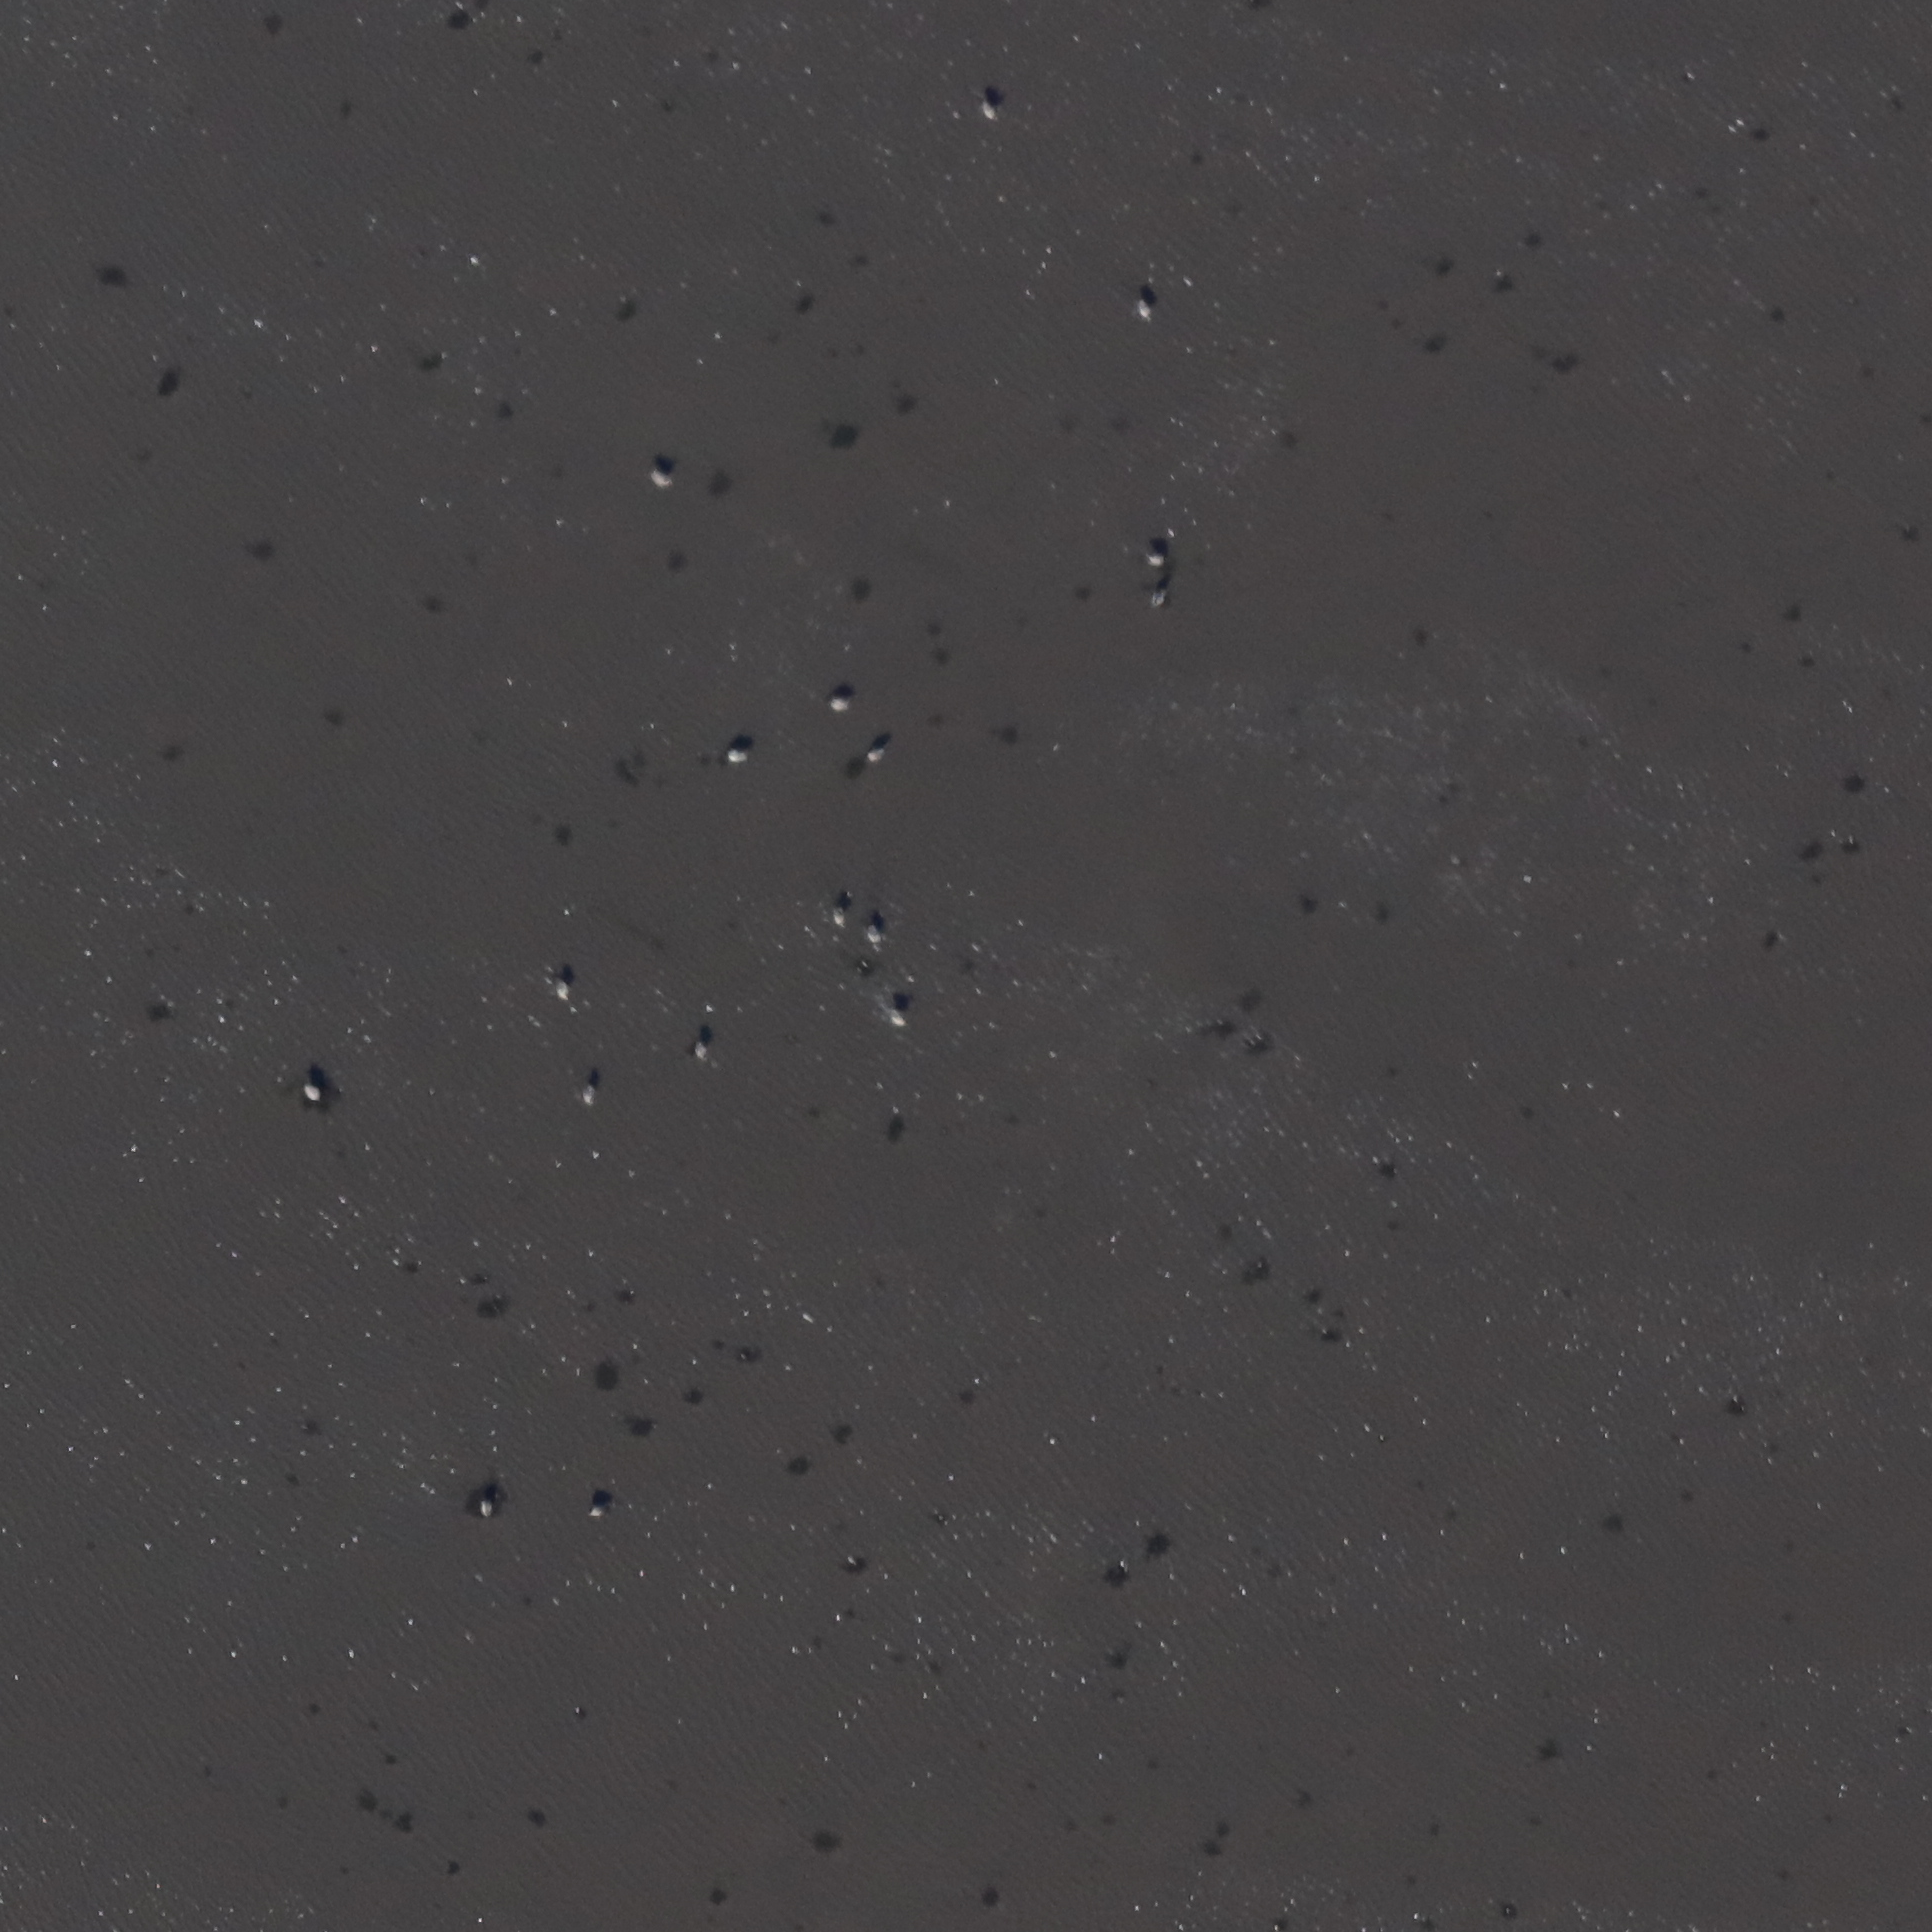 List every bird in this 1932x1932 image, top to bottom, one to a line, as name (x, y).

Canada goose (988, 112)
Canada goose (1143, 309)
Canada goose (662, 478)
Canada goose (1157, 561)
Canada goose (1160, 598)
Canada goose (840, 704)
Canada goose (875, 753)
Canada goose (739, 756)
Canada goose (839, 919)
Canada goose (874, 936)
Canada goose (562, 989)
Canada goose (895, 1016)
Canada goose (700, 1053)
Canada goose (310, 1088)
Canada goose (588, 1097)
Canada goose (486, 1508)
Canada goose (598, 1512)